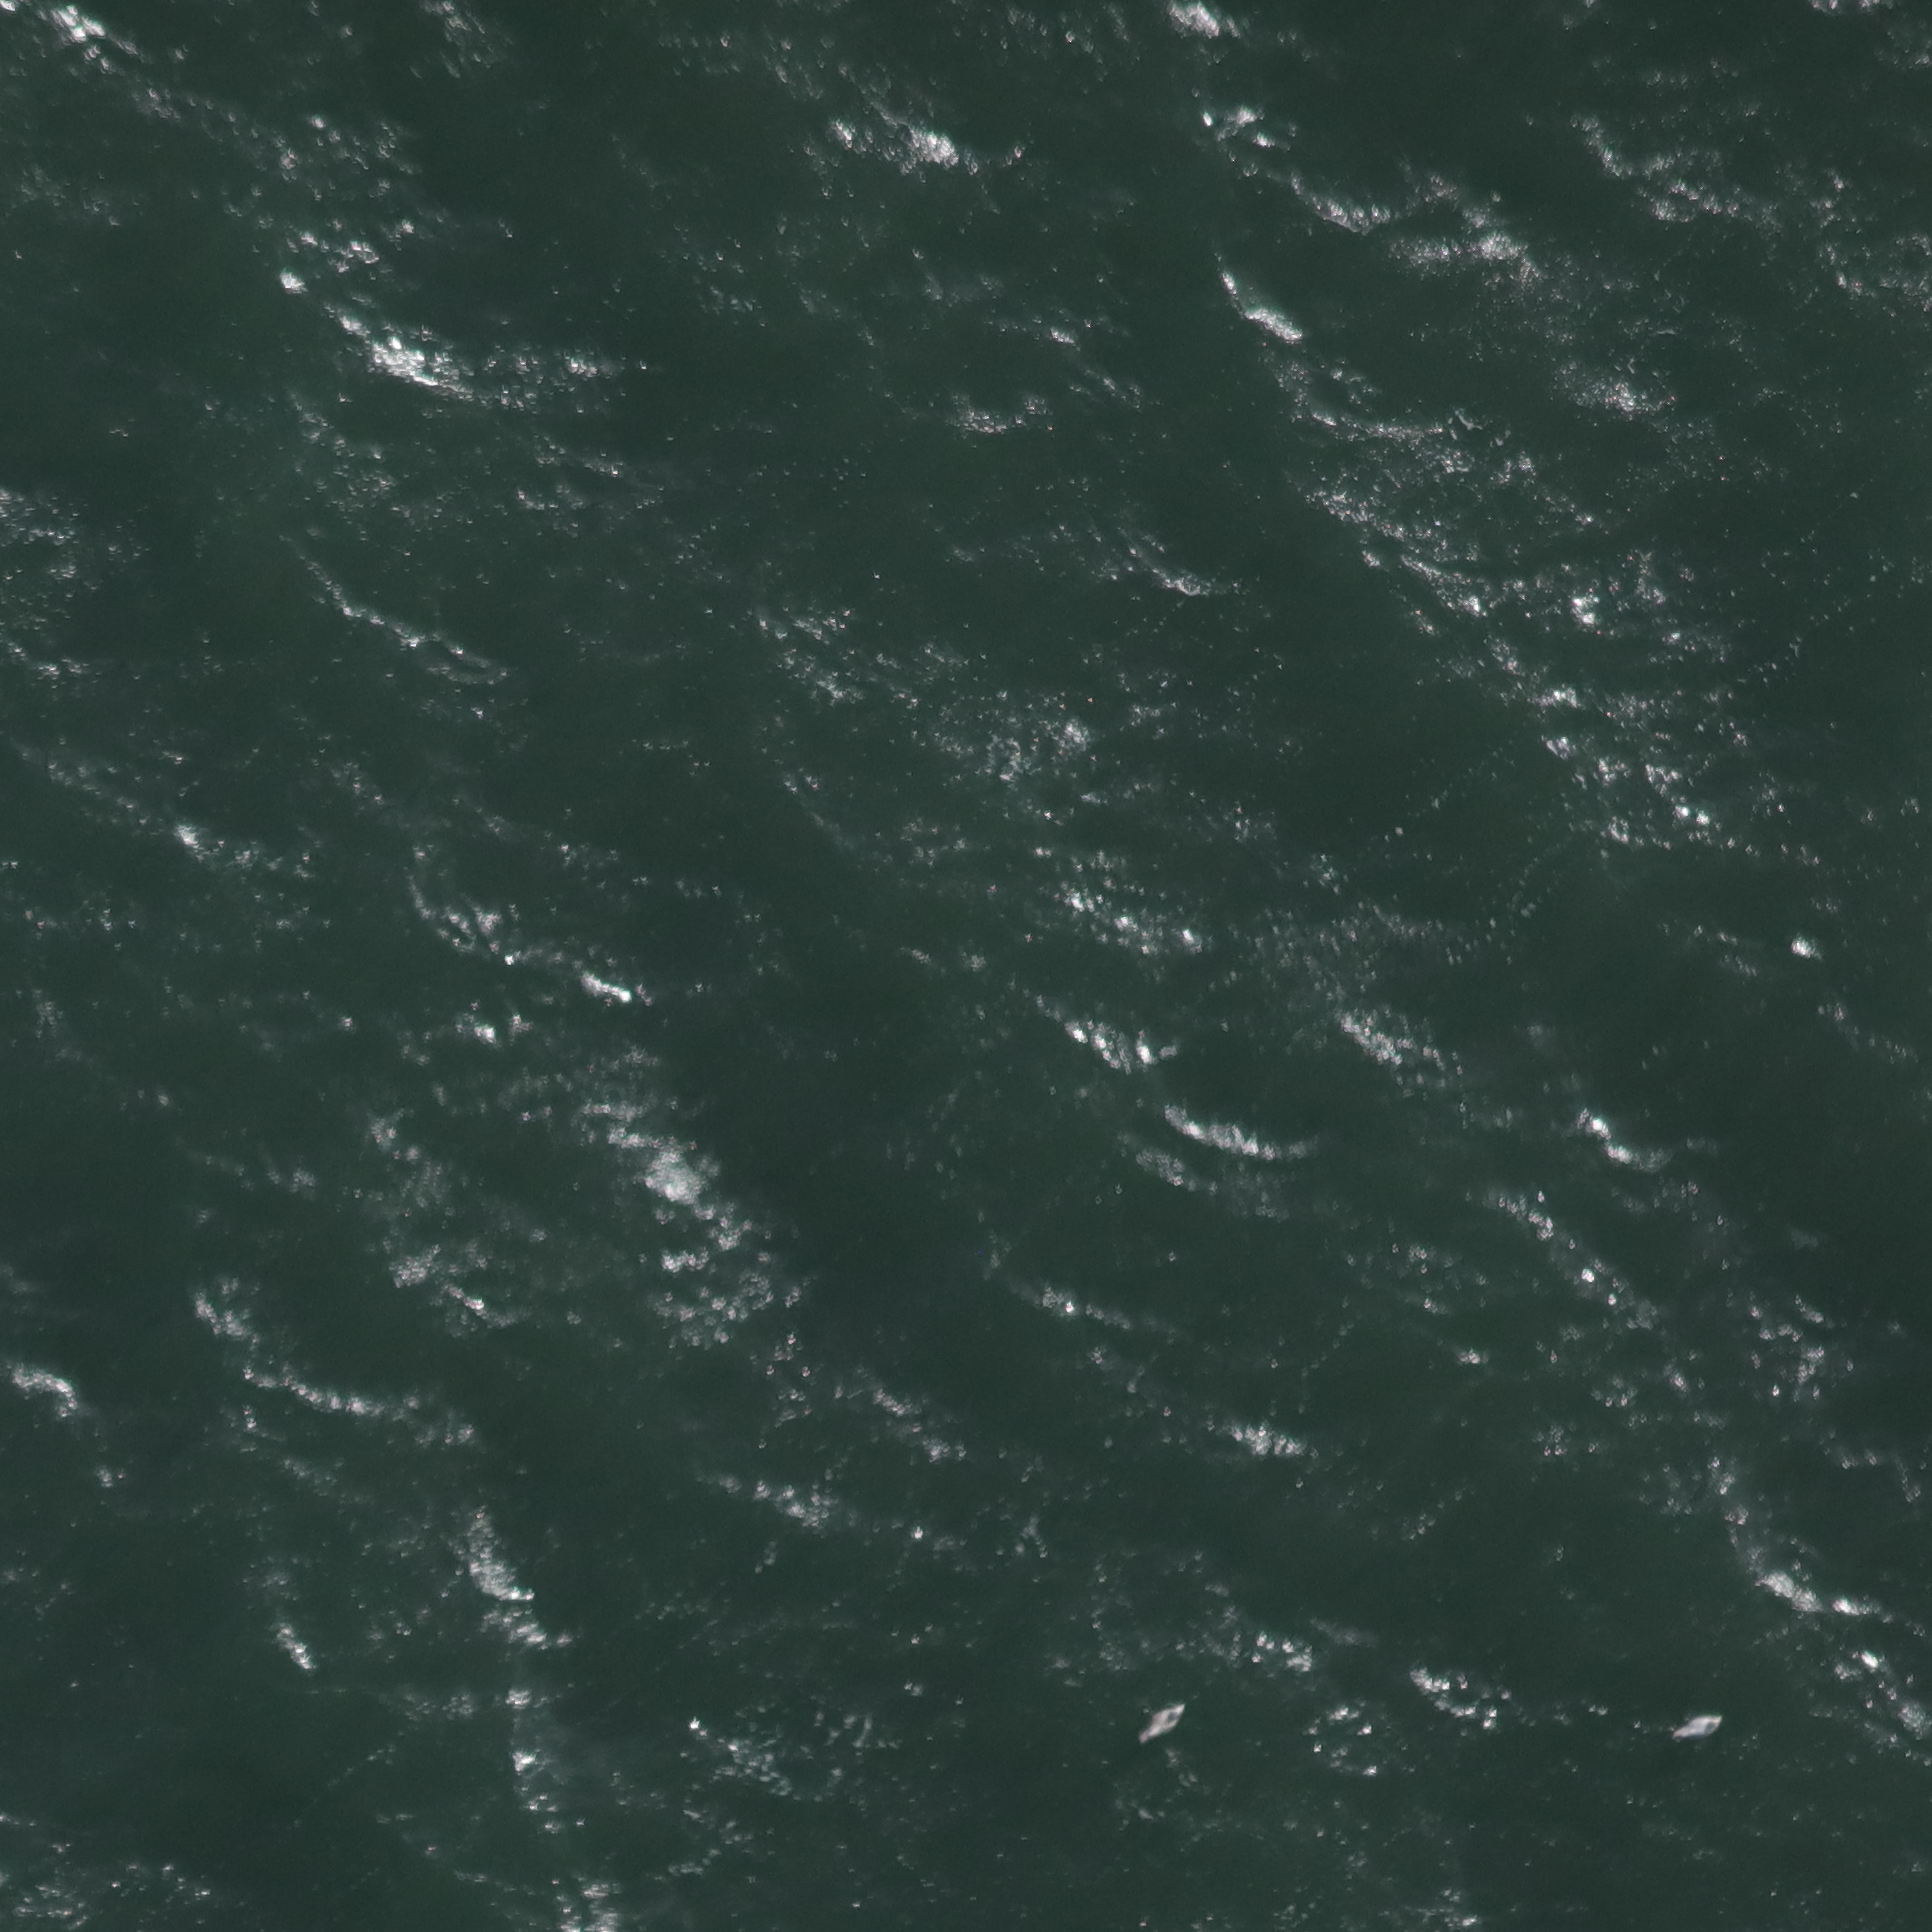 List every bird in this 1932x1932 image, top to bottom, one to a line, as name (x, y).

other bird (1165, 1720)
other bird (1701, 1728)